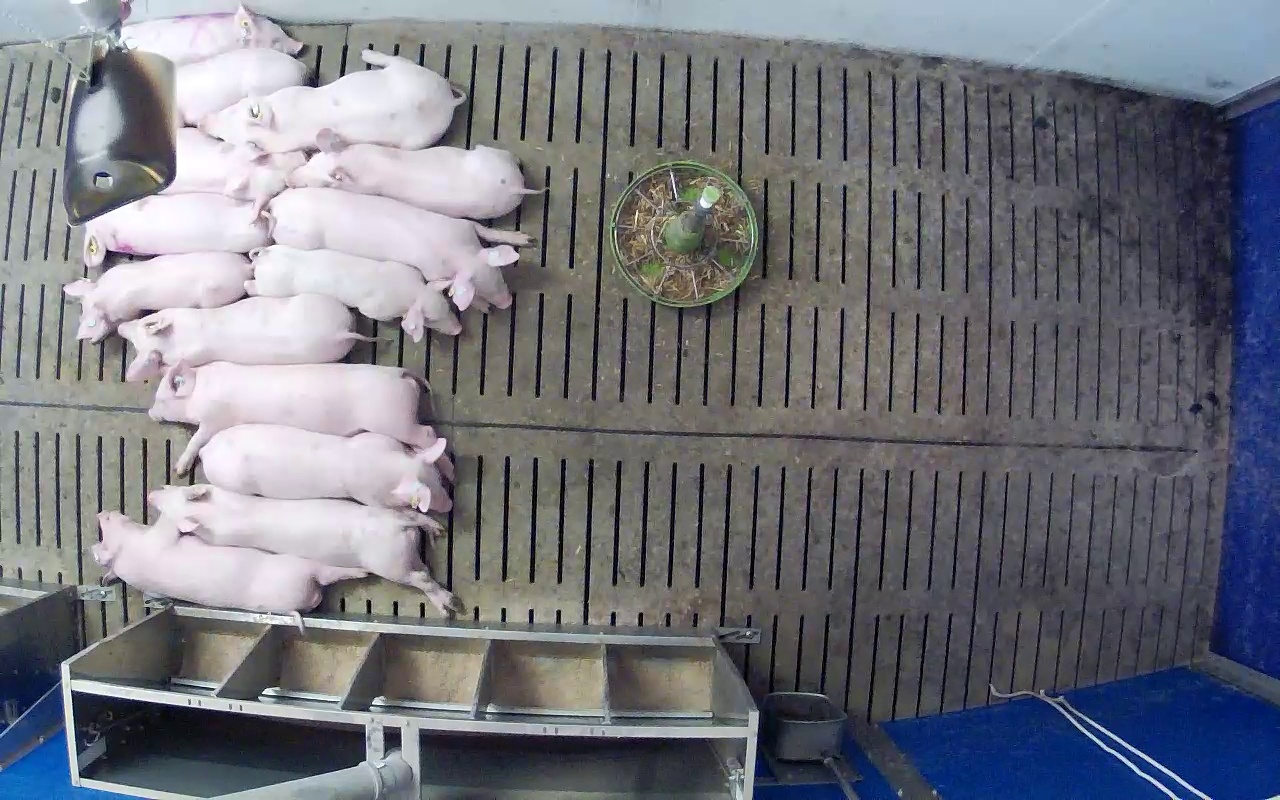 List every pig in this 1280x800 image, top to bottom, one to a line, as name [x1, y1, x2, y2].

pig [117, 2, 304, 69]
pig [195, 48, 471, 160]
pig [175, 49, 318, 127]
pig [156, 127, 310, 223]
pig [286, 127, 549, 219]
pig [264, 188, 535, 317]
pig [82, 190, 273, 269]
pig [244, 248, 461, 344]
pig [64, 251, 254, 344]
pig [116, 296, 394, 382]
pig [148, 361, 455, 485]
pig [198, 424, 453, 538]
pig [148, 484, 467, 621]
pig [92, 510, 371, 637]